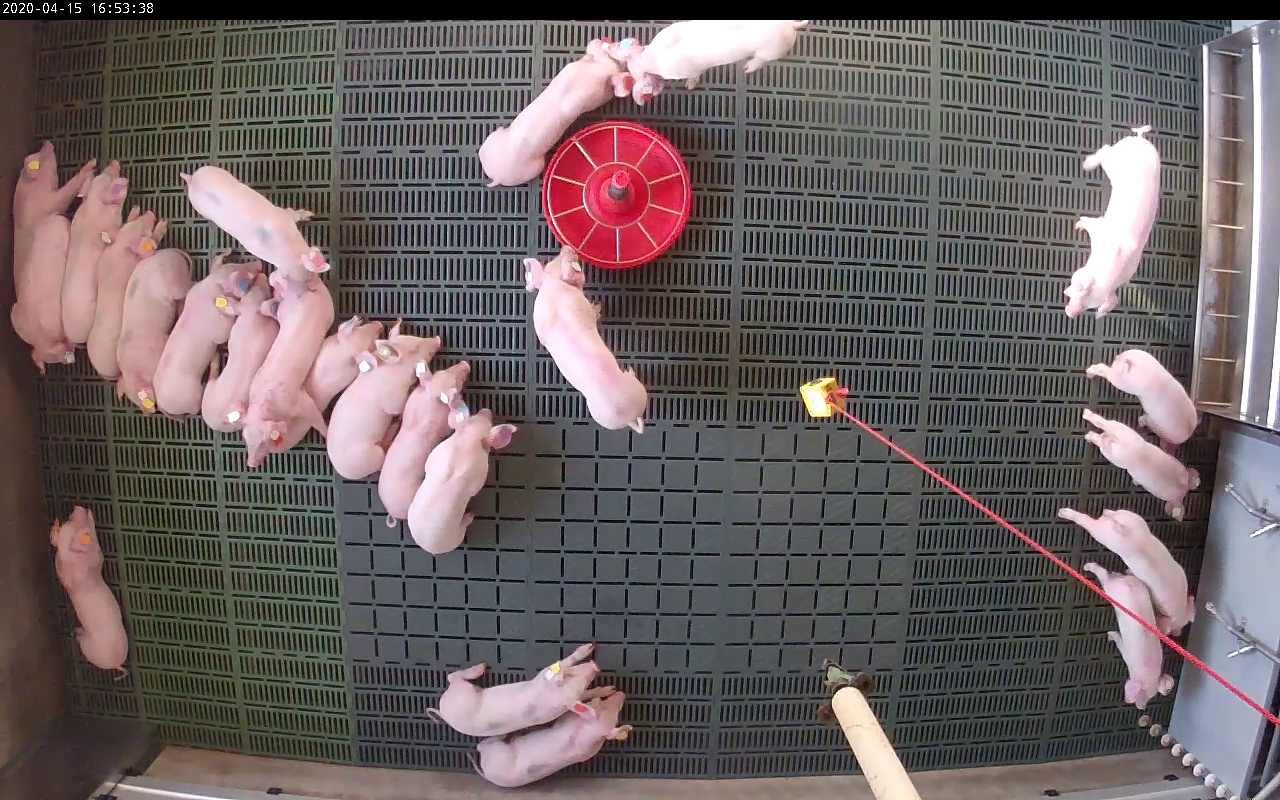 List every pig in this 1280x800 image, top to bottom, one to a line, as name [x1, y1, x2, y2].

pig [606, 19, 809, 106]
pig [480, 38, 634, 190]
pig [1062, 123, 1161, 321]
pig [14, 142, 98, 300]
pig [61, 158, 129, 349]
pig [182, 167, 332, 301]
pig [87, 205, 169, 381]
pig [11, 214, 76, 375]
pig [523, 247, 648, 435]
pig [116, 248, 199, 419]
pig [154, 248, 265, 419]
pig [199, 272, 280, 432]
pig [222, 281, 336, 468]
pig [270, 312, 386, 454]
pig [326, 316, 442, 480]
pig [1087, 348, 1202, 453]
pig [378, 360, 469, 527]
pig [407, 398, 518, 555]
pig [1082, 410, 1199, 522]
pig [51, 506, 131, 680]
pig [1059, 508, 1196, 638]
pig [1085, 561, 1175, 711]
pig [424, 639, 616, 737]
pig [467, 692, 631, 789]